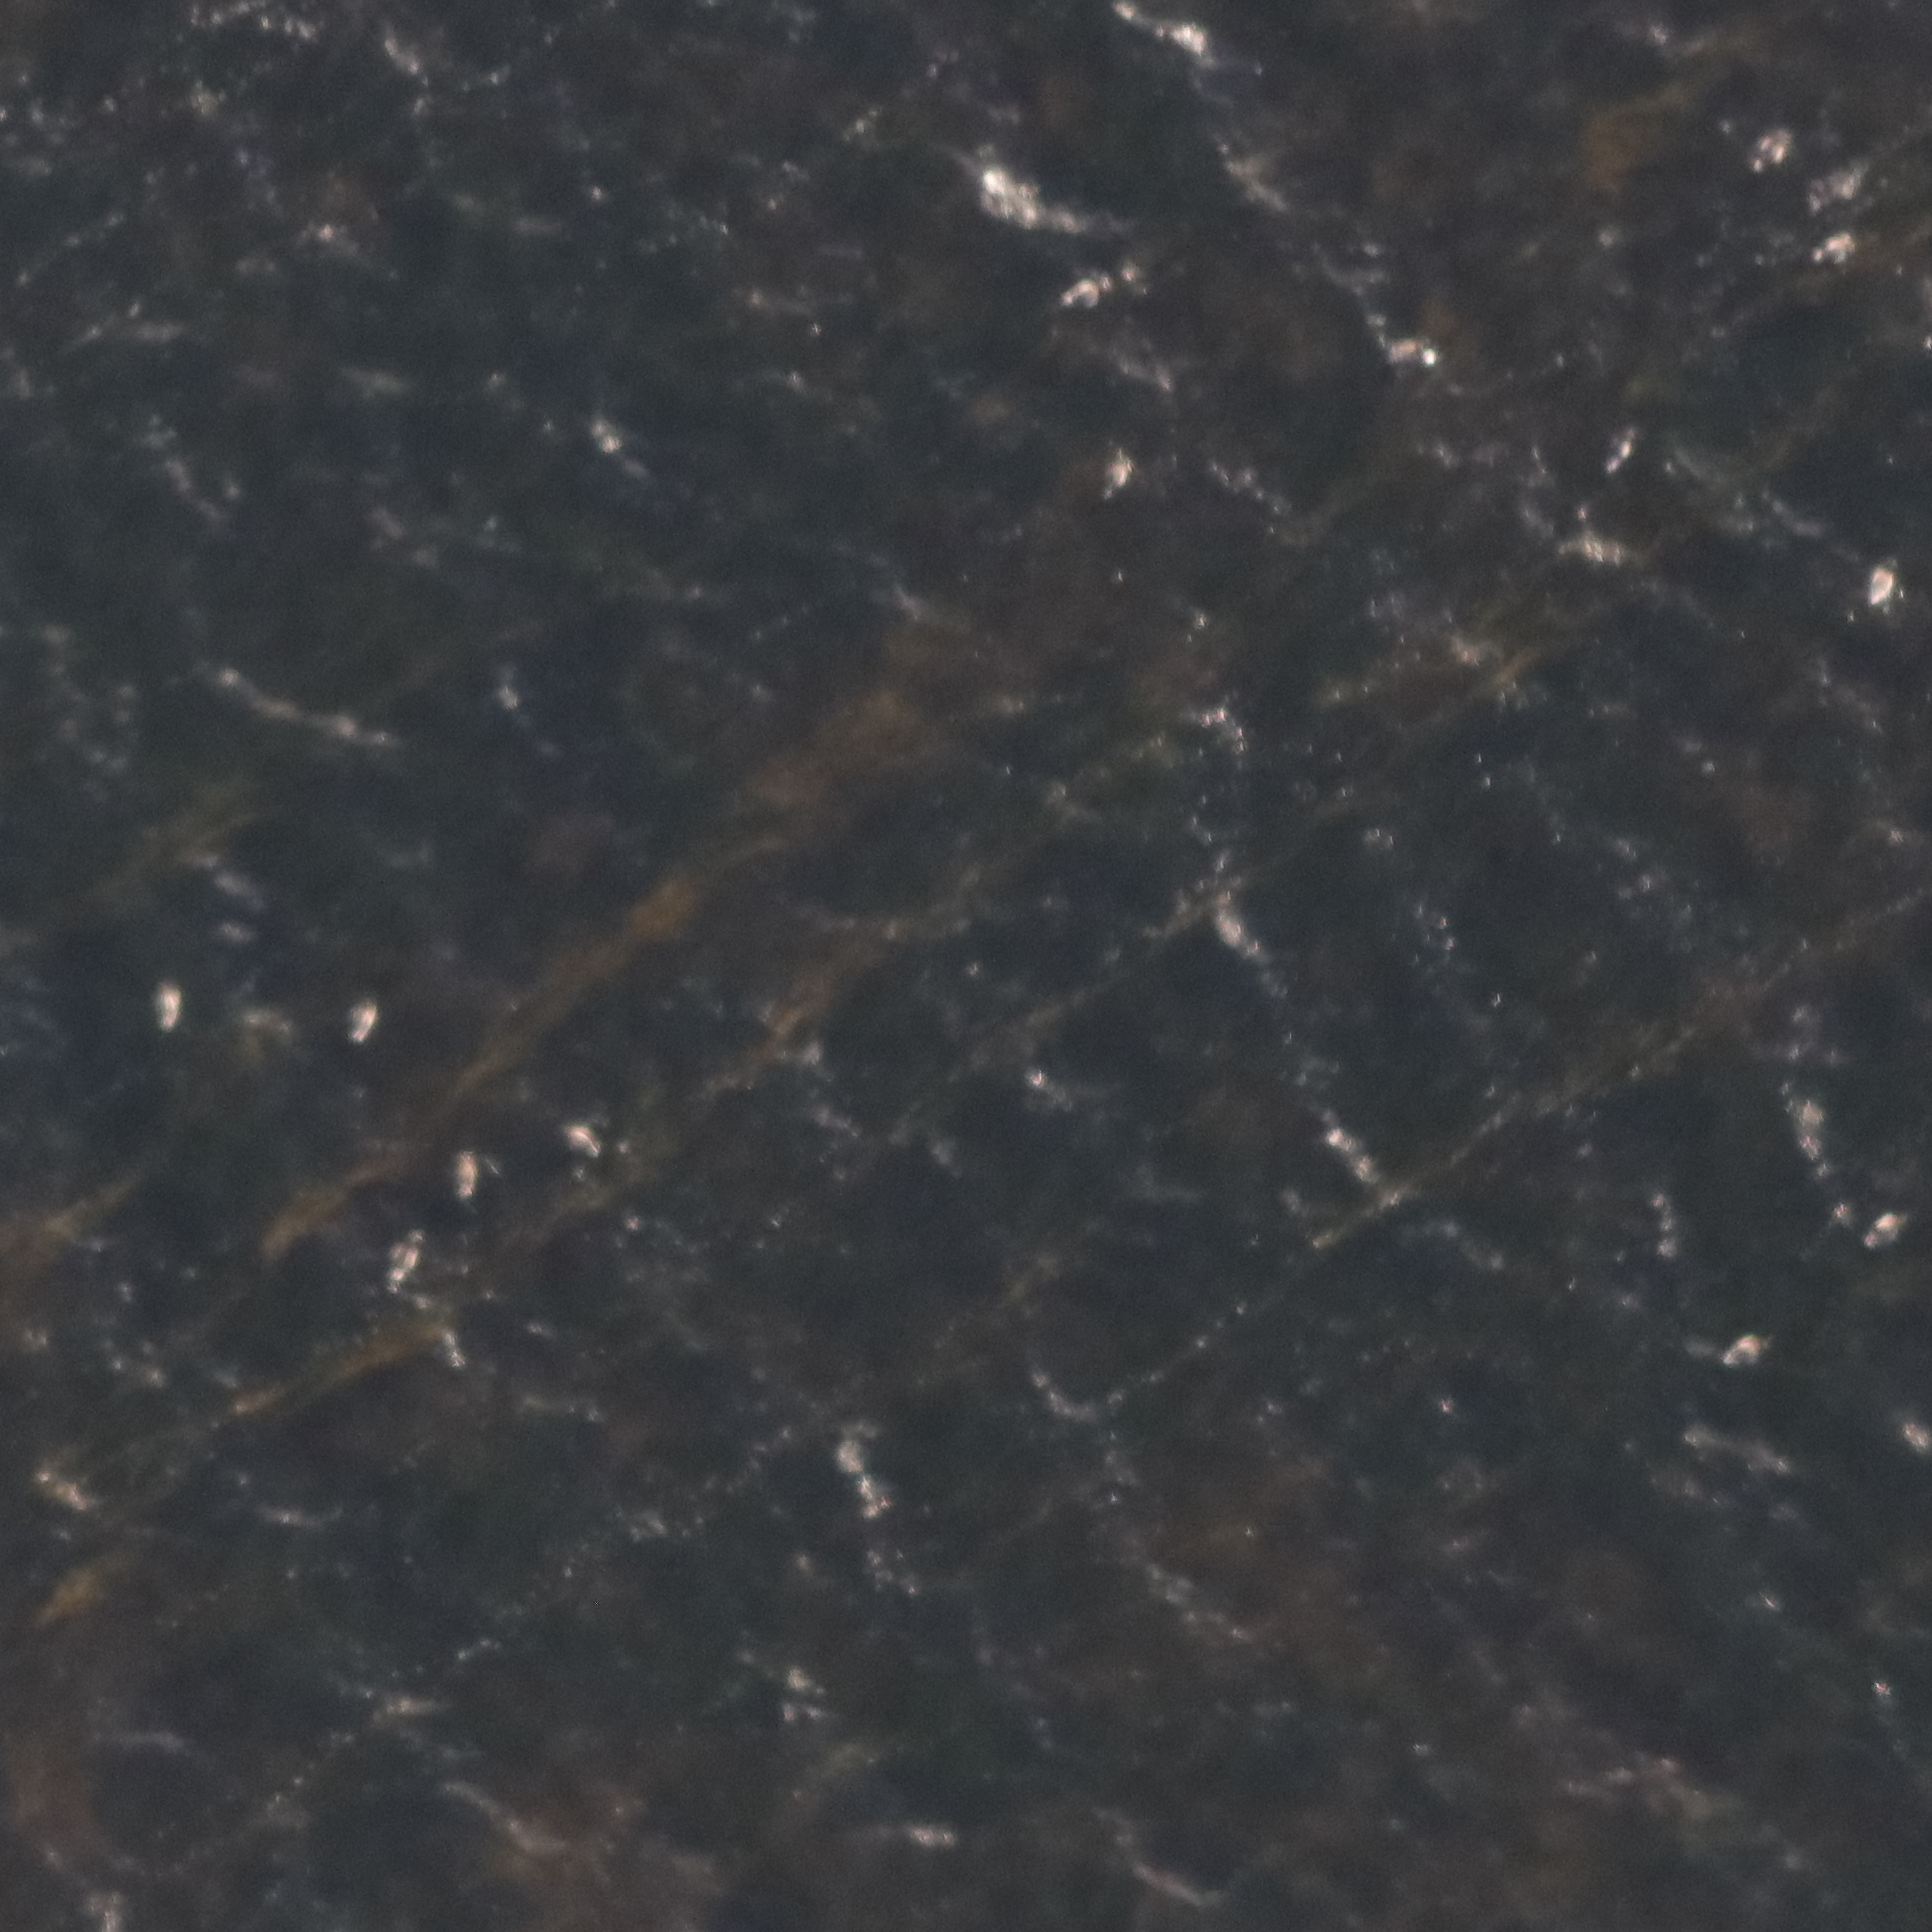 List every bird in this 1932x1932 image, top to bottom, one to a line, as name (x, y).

brant (1770, 152)
brant (1831, 246)
brant (1086, 295)
brant (1113, 478)
brant (1880, 584)
brant (167, 1002)
brant (356, 1014)
brant (584, 1142)
brant (461, 1170)
brant (1881, 1232)
brant (403, 1257)
brant (1744, 1350)